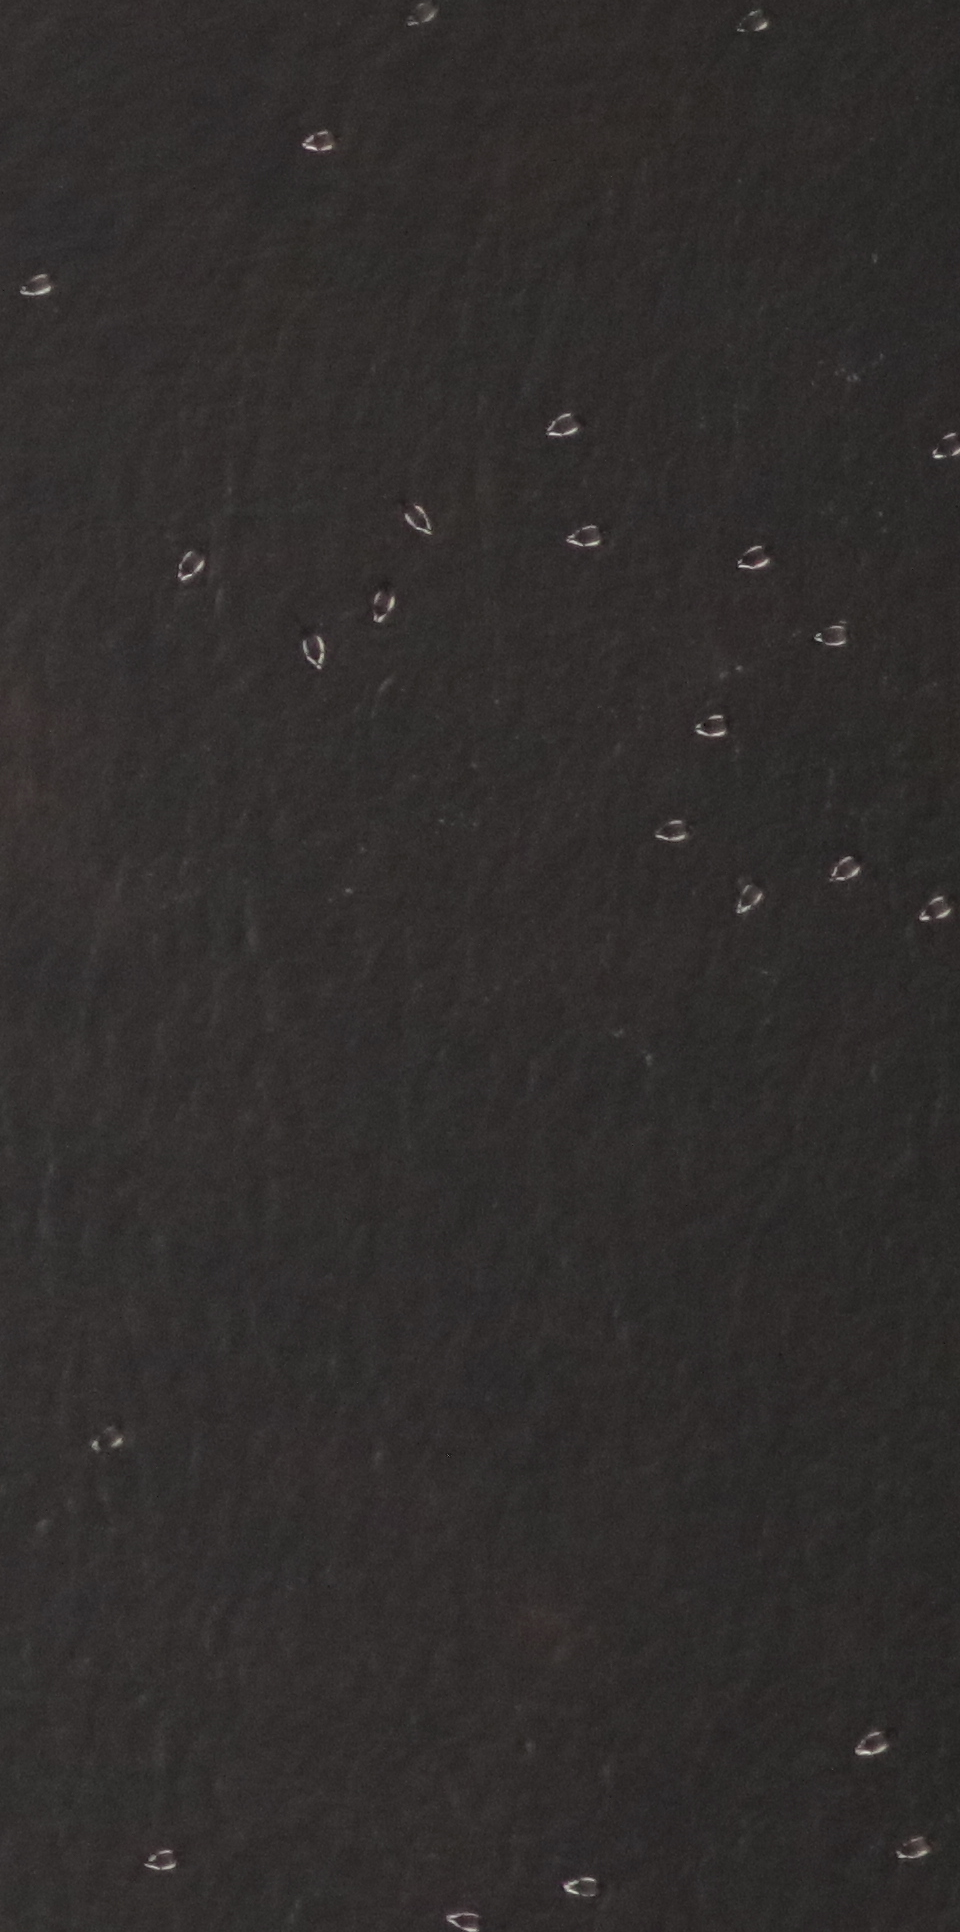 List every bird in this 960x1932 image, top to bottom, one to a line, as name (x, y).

brant (422, 12)
brant (755, 20)
brant (323, 141)
brant (38, 286)
brant (567, 425)
brant (942, 446)
brant (418, 518)
brant (587, 536)
brant (755, 558)
brant (194, 564)
brant (384, 604)
brant (834, 637)
brant (314, 648)
brant (715, 726)
brant (673, 831)
brant (847, 869)
brant (751, 898)
brant (938, 908)
brant (110, 1437)
brant (875, 1741)
brant (914, 1847)
brant (162, 1859)
brant (586, 1887)
brant (464, 1920)